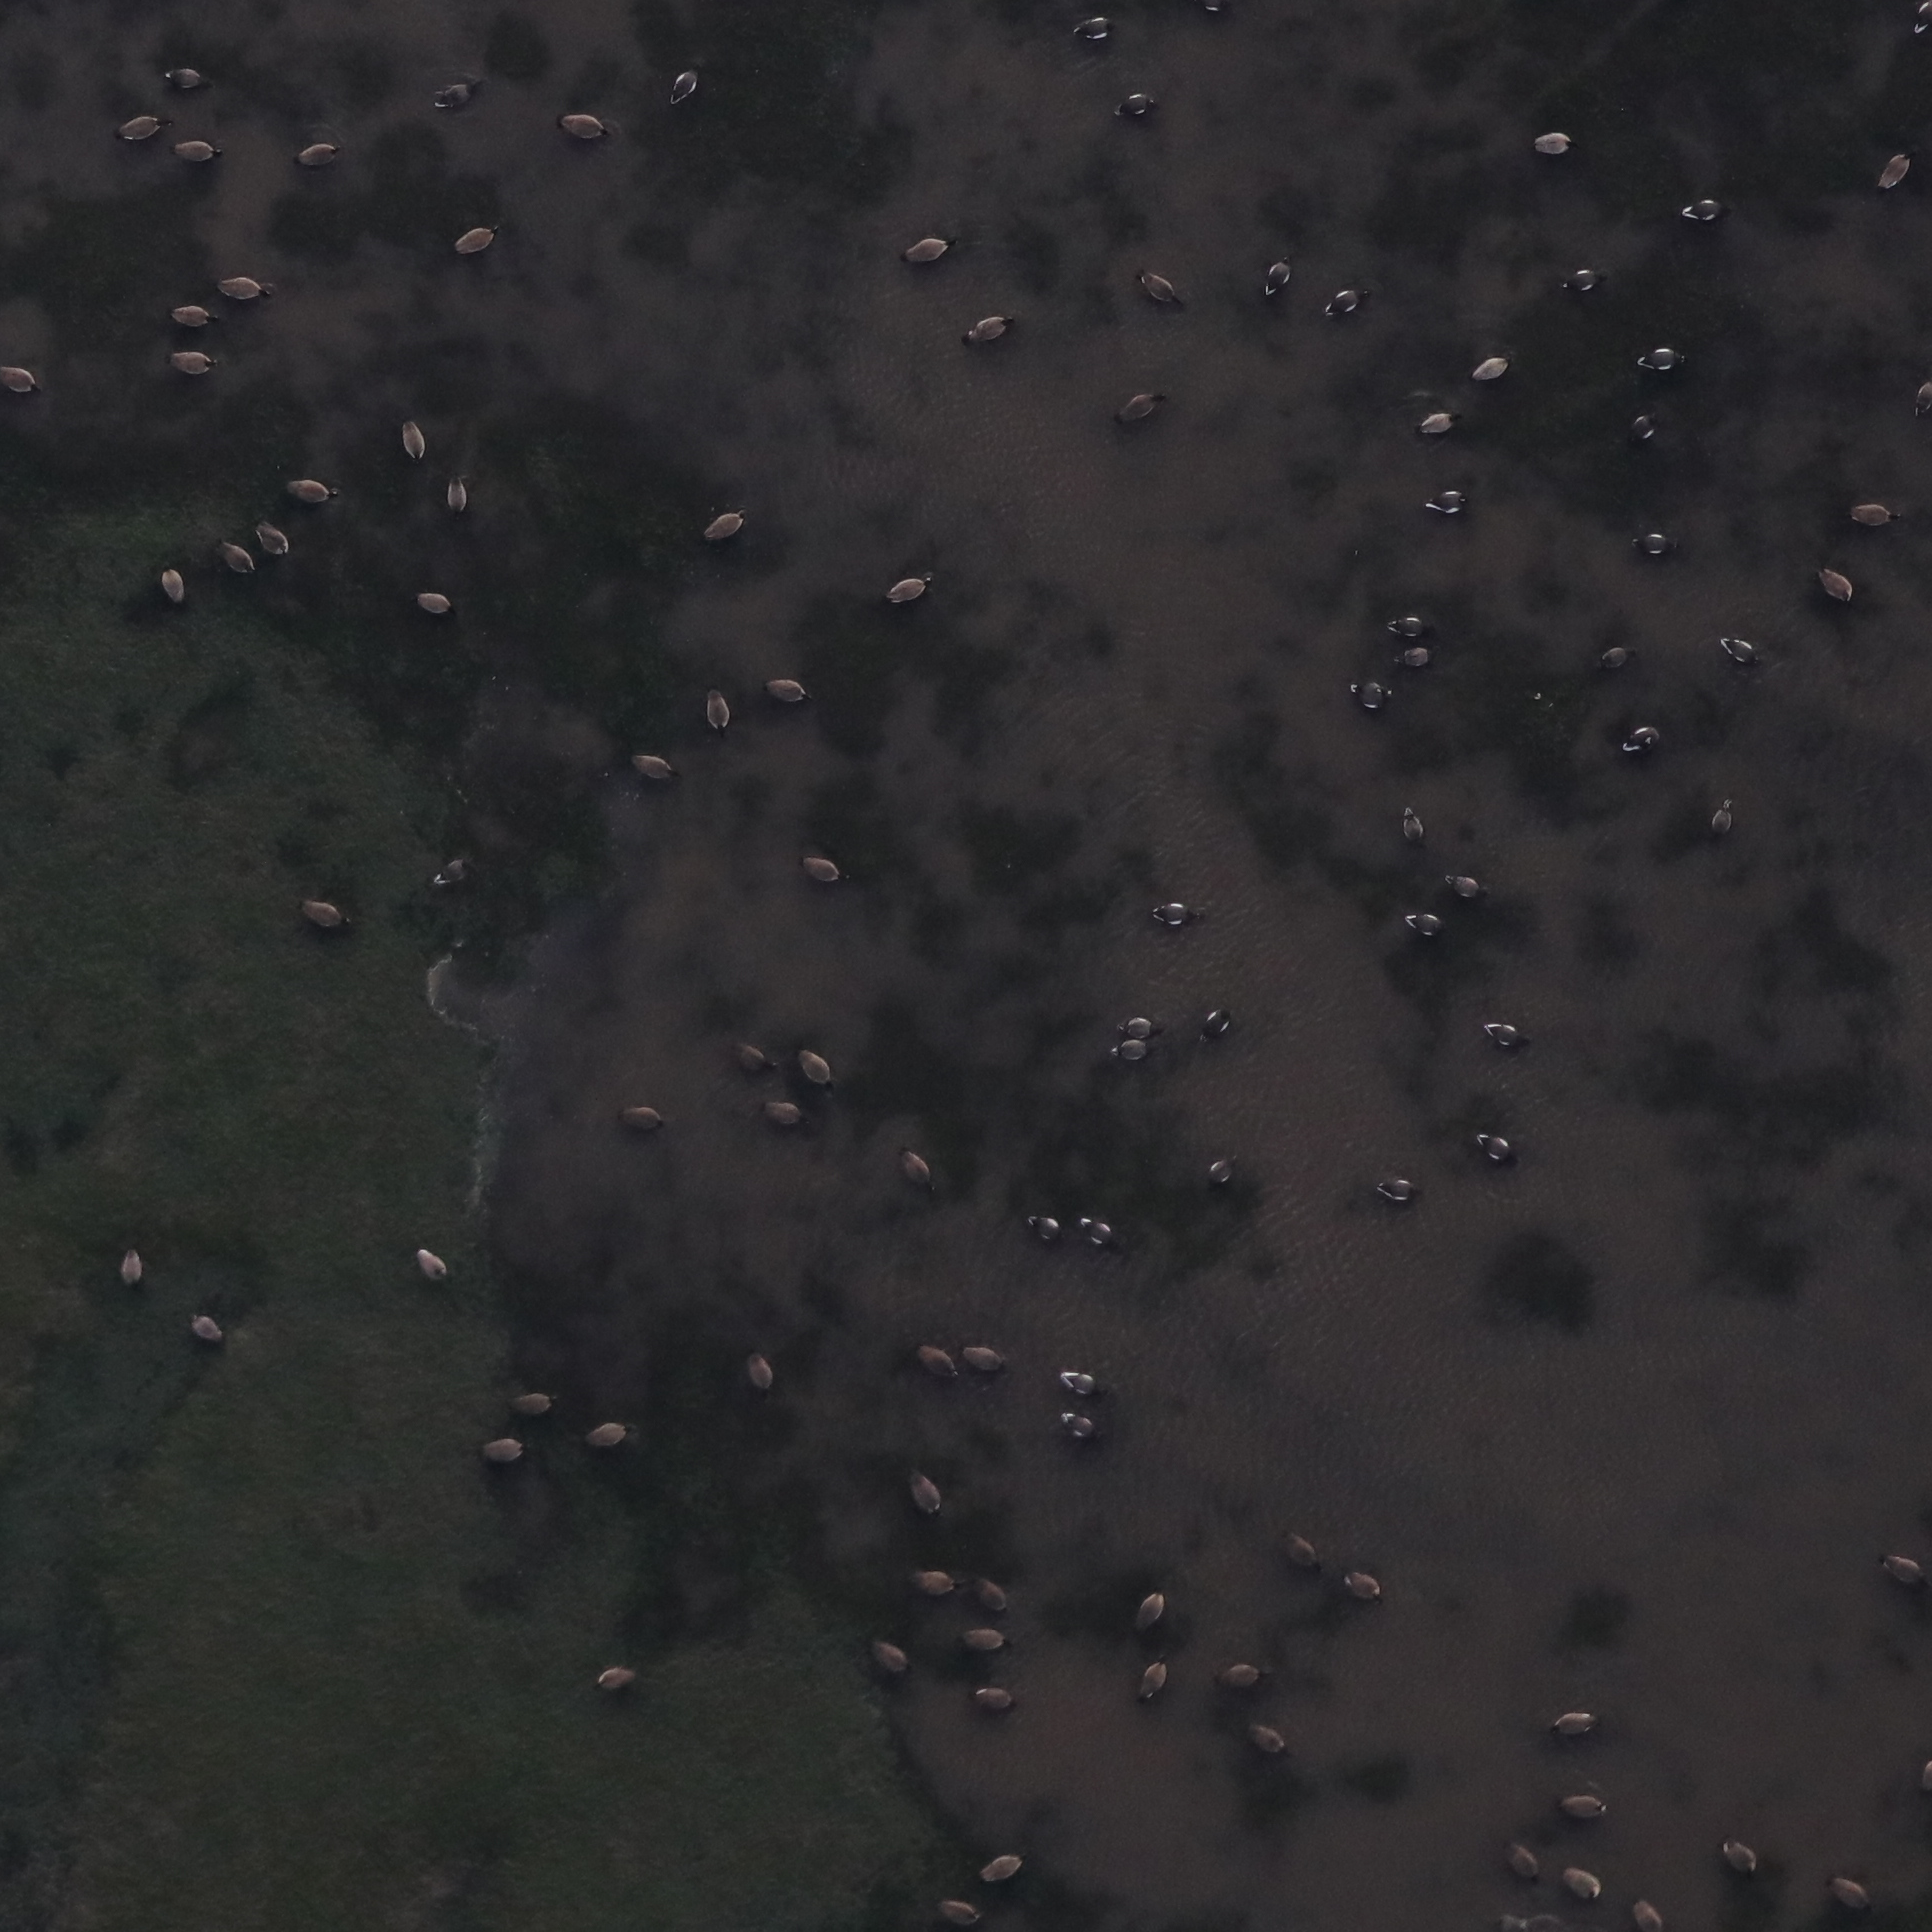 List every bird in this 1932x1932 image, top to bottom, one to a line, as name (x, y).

brant (1212, 0)
brant (1928, 13)
brant (1095, 28)
Canada goose (189, 78)
brant (685, 86)
Canada goose (459, 94)
brant (1137, 104)
Canada goose (583, 126)
Canada goose (140, 128)
Canada goose (1554, 144)
Canada goose (194, 151)
Canada goose (316, 154)
Canada goose (1896, 171)
brant (1707, 211)
Canada goose (475, 240)
Canada goose (926, 252)
brant (1279, 275)
brant (1584, 281)
Canada goose (242, 287)
Canada goose (1161, 288)
brant (1345, 302)
Canada goose (191, 314)
Canada goose (989, 330)
brant (1662, 361)
Canada goose (191, 365)
Canada goose (1492, 368)
Canada goose (17, 380)
brant (1927, 394)
Canada goose (1139, 408)
Canada goose (1440, 425)
brant (1644, 427)
Canada goose (411, 436)
Canada goose (310, 491)
Canada goose (457, 498)
brant (1448, 502)
Canada goose (1872, 516)
Canada goose (723, 528)
Canada goose (273, 537)
brant (1654, 544)
Canada goose (234, 557)
Canada goose (1836, 585)
Canada goose (174, 586)
Canada goose (909, 589)
Canada goose (435, 604)
brant (1410, 630)
brant (1741, 652)
brant (1416, 655)
brant (1618, 657)
Canada goose (786, 691)
brant (1372, 694)
Canada goose (718, 710)
brant (1641, 740)
Canada goose (652, 768)
brant (1723, 821)
brant (1414, 827)
Canada goose (821, 869)
brant (452, 872)
brant (1467, 886)
brant (1174, 913)
Canada goose (325, 914)
brant (1425, 924)
brant (1218, 1023)
Canada goose (1137, 1026)
brant (1505, 1034)
Canada goose (1131, 1052)
Canada goose (748, 1058)
Canada goose (815, 1067)
Canada goose (784, 1114)
Canada goose (641, 1118)
brant (1496, 1147)
Canada goose (920, 1167)
brant (1221, 1171)
brant (1398, 1188)
brant (1046, 1227)
brant (1097, 1230)
Canada goose (433, 1264)
Canada goose (133, 1267)
Canada goose (207, 1326)
Canada goose (982, 1359)
Canada goose (936, 1360)
Canada goose (760, 1372)
brant (1082, 1382)
Canada goose (532, 1402)
brant (1083, 1426)
Canada goose (607, 1435)
Canada goose (504, 1450)
Canada goose (924, 1494)
Canada goose (1302, 1549)
Canada goose (1903, 1569)
Canada goose (935, 1581)
Canada goose (1361, 1585)
Canada goose (991, 1597)
Canada goose (1151, 1610)
Canada goose (983, 1638)
Canada goose (891, 1658)
Canada goose (1240, 1675)
Canada goose (614, 1678)
Canada goose (1153, 1679)
Canada goose (993, 1698)
Canada goose (1574, 1724)
Canada goose (1265, 1740)
Canada goose (1582, 1806)
Canada goose (1740, 1858)
Canada goose (1523, 1861)
Canada goose (1002, 1869)
Canada goose (1581, 1883)
Canada goose (1849, 1894)
Canada goose (958, 1915)
Canada goose (1648, 1921)
Canada goose (1509, 1924)